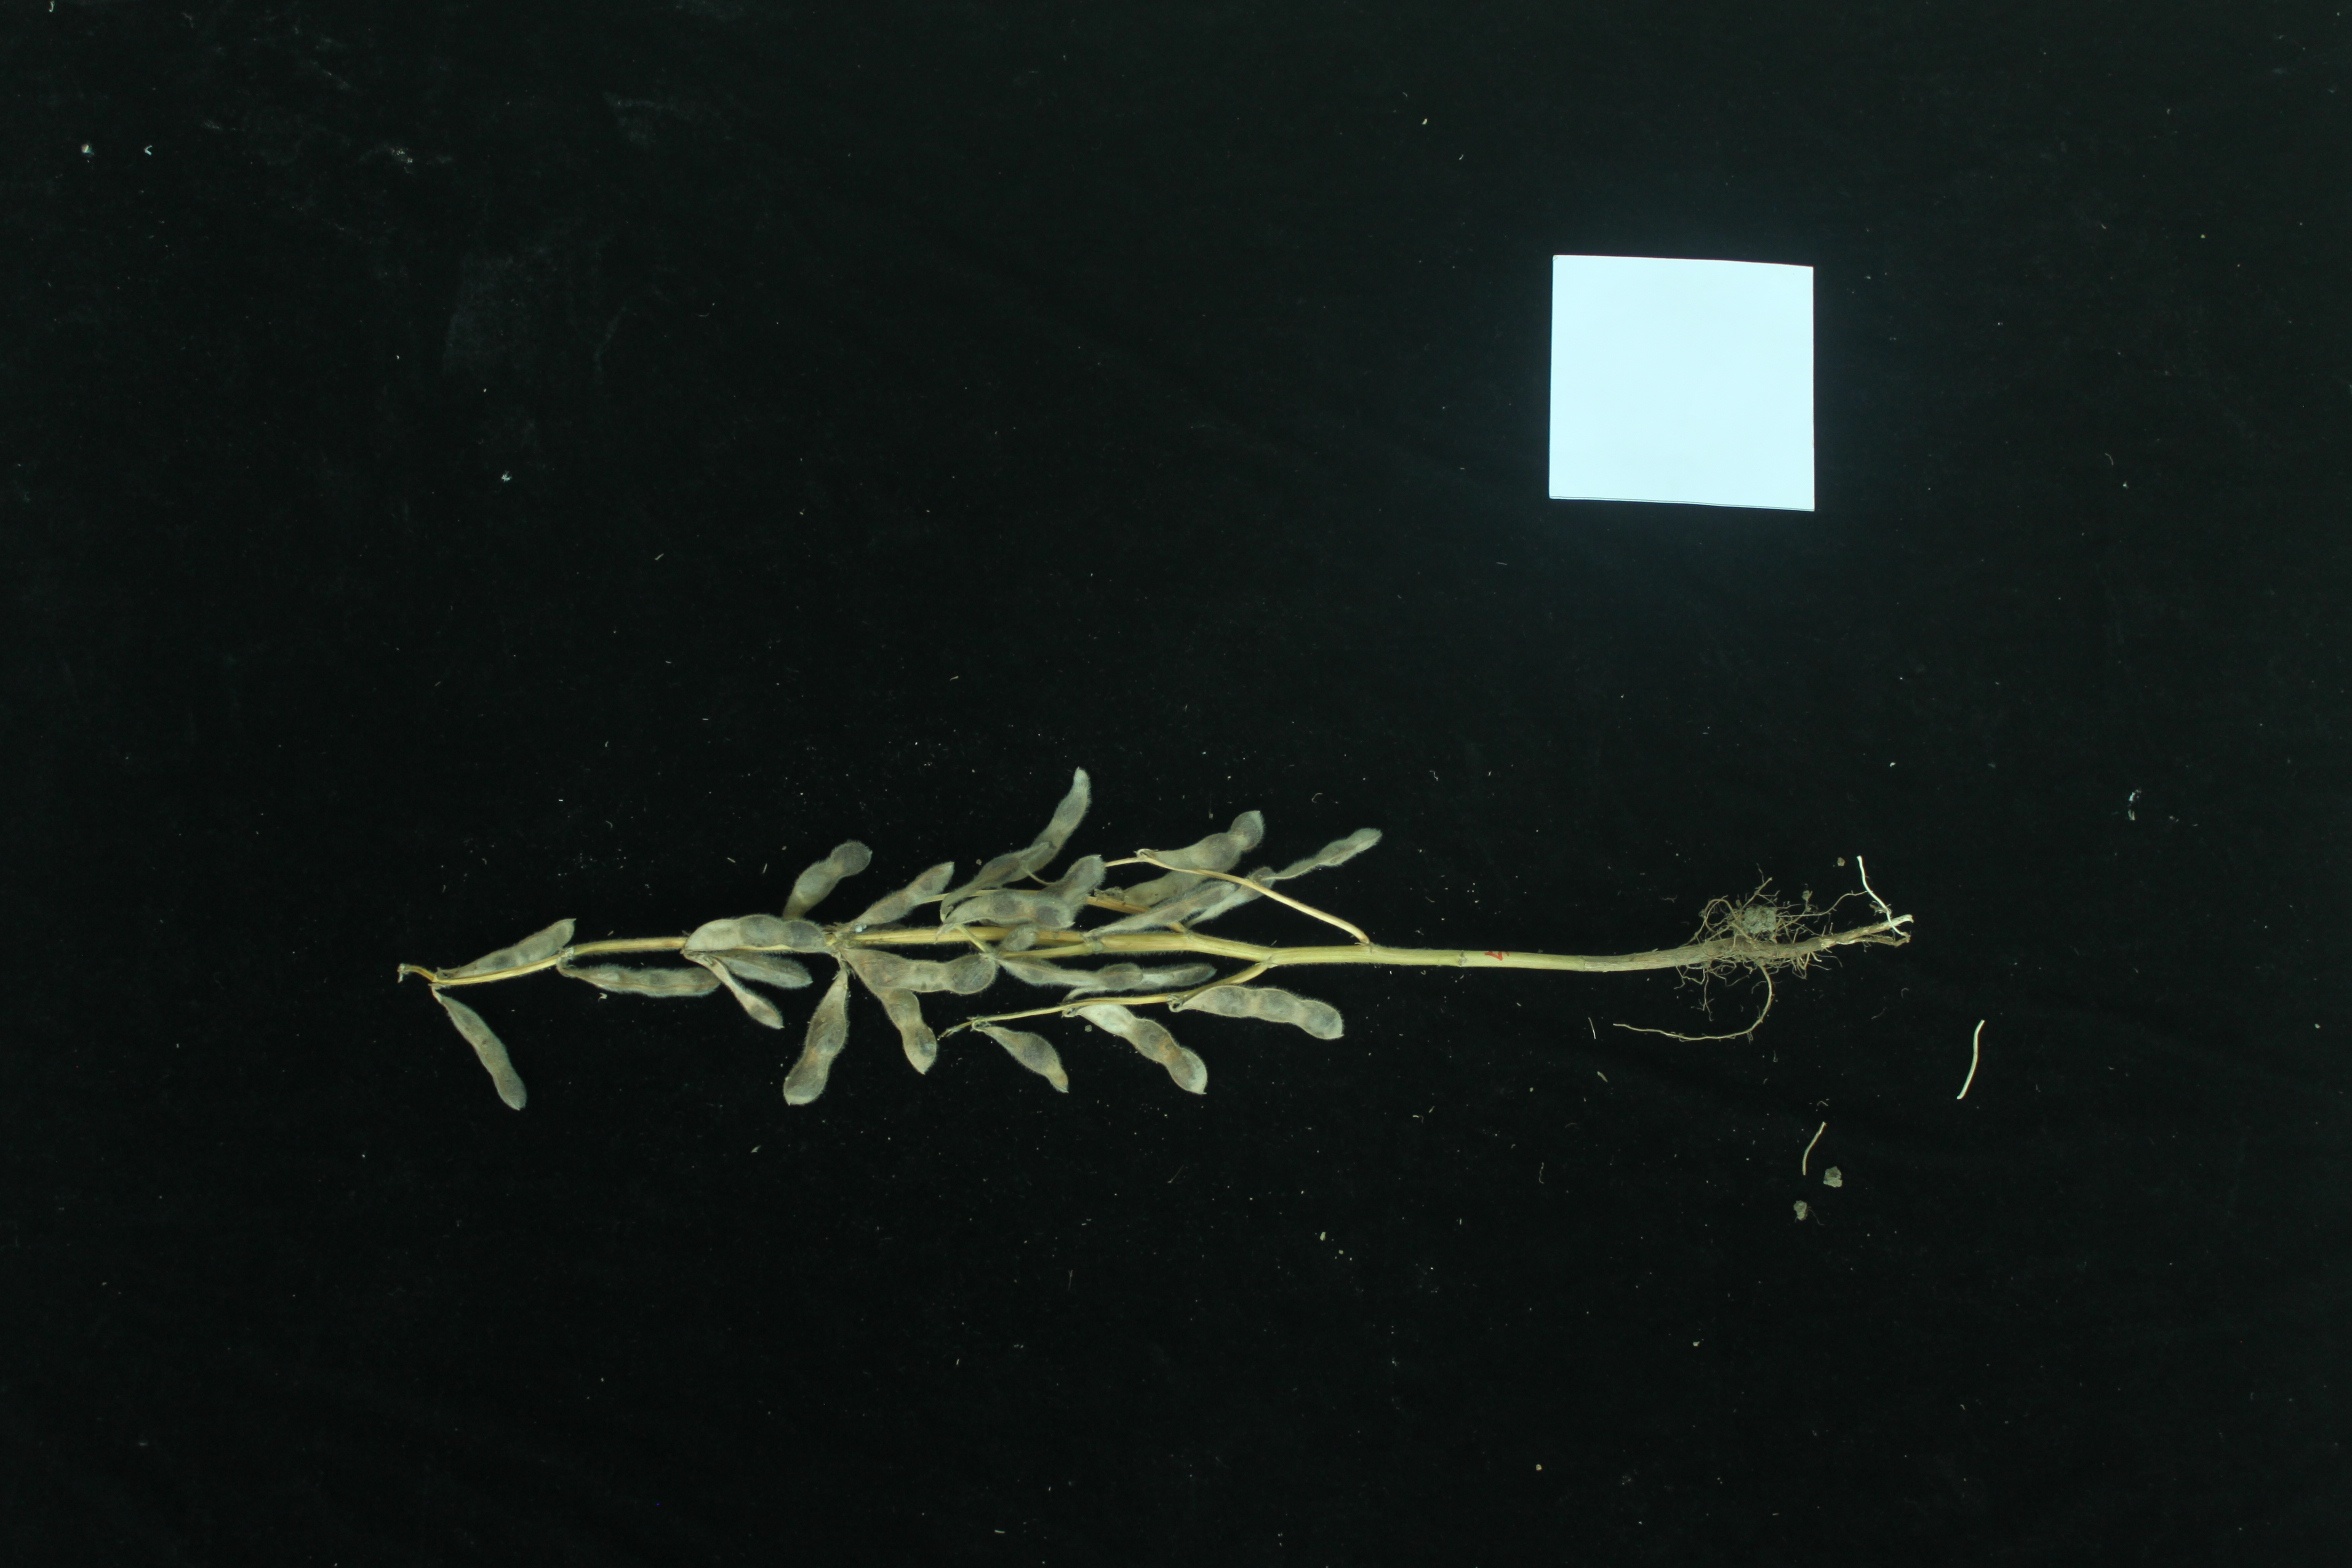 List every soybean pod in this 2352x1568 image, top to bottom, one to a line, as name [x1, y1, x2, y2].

soybean pod [976, 768, 1089, 887]
soybean pod [1138, 812, 1263, 869]
soybean pod [1255, 829, 1381, 883]
soybean pod [780, 841, 873, 932]
soybean pod [940, 847, 1049, 922]
soybean pod [983, 857, 1103, 957]
soybean pod [836, 861, 954, 940]
soybean pod [1100, 861, 1223, 901]
soybean pod [1187, 867, 1276, 927]
soybean pod [1082, 882, 1236, 939]
soybean pod [932, 892, 1073, 936]
soybean pod [681, 916, 841, 952]
soybean pod [436, 919, 573, 978]
soybean pod [973, 940, 1138, 990]
soybean pod [676, 945, 812, 987]
soybean pod [844, 946, 936, 1074]
soybean pod [848, 951, 995, 994]
soybean pod [680, 954, 783, 1028]
soybean pod [784, 959, 848, 1105]
soybean pod [1062, 965, 1217, 1002]
soybean pod [559, 967, 726, 998]
soybean pod [1173, 986, 1343, 1041]
soybean pod [434, 993, 525, 1109]
soybean pod [1066, 1003, 1208, 1096]
soybean pod [972, 1025, 1068, 1095]